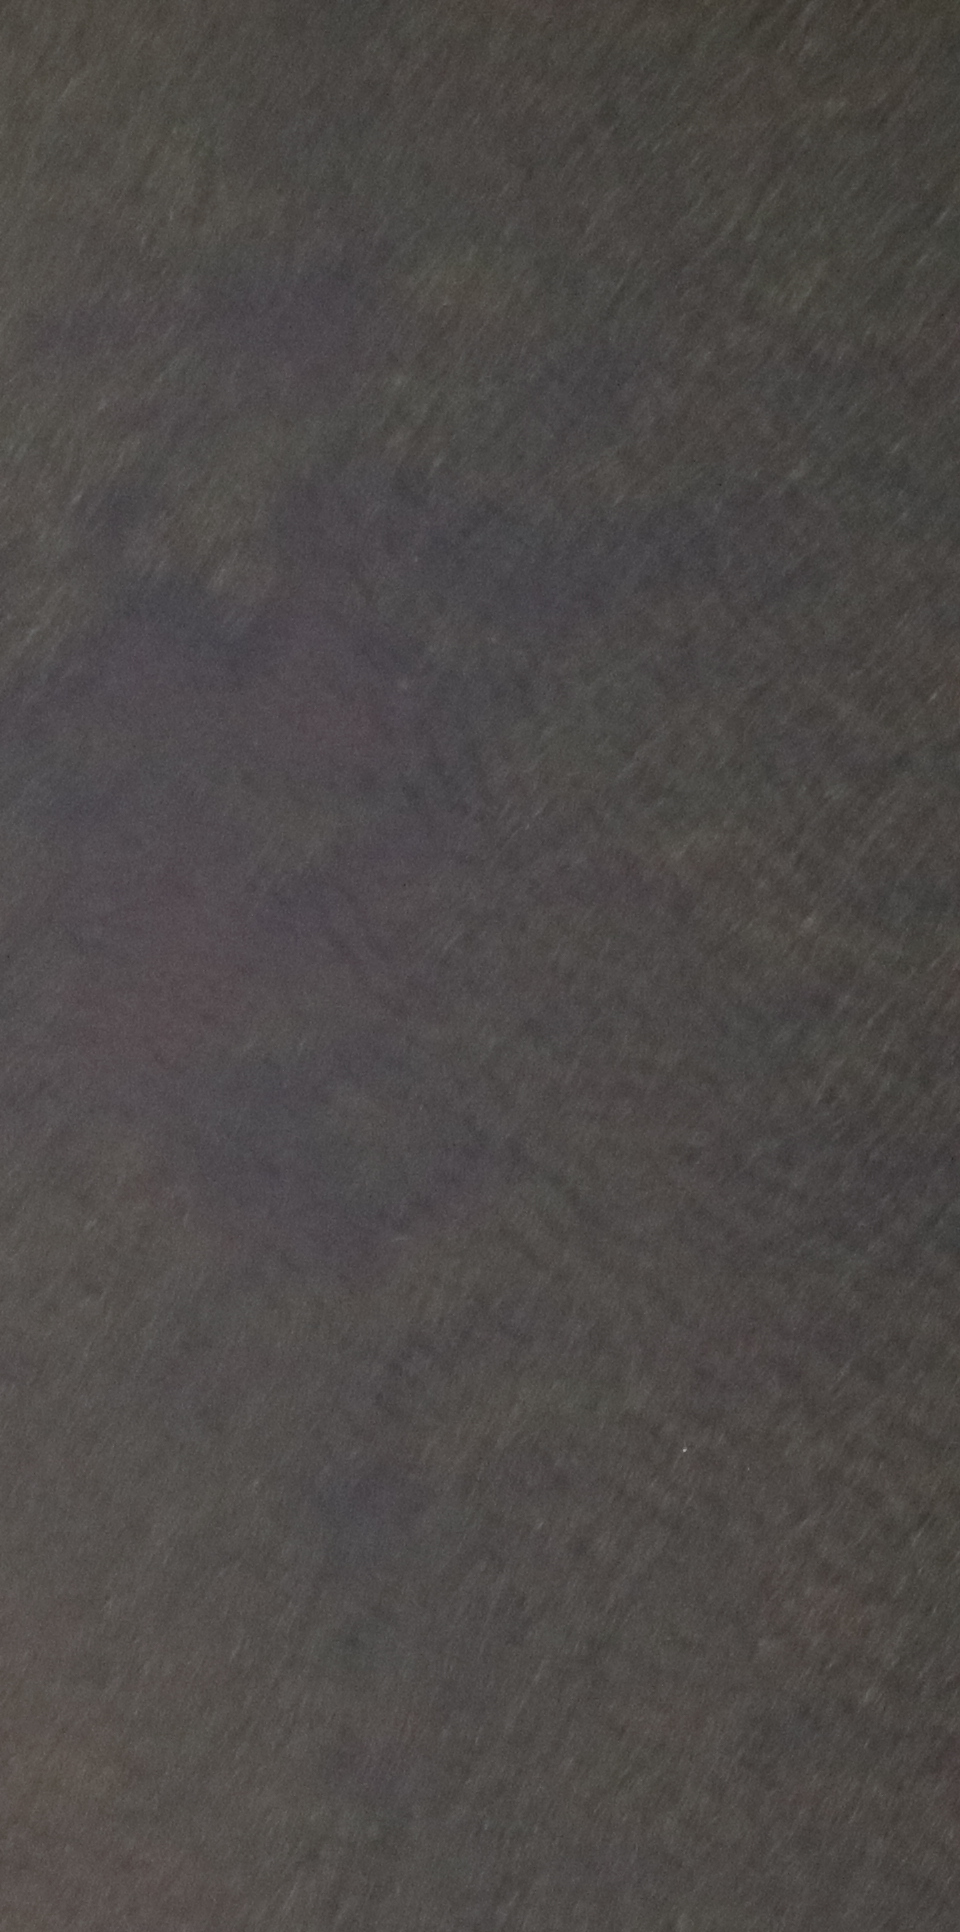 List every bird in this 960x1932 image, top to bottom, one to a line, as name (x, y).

None